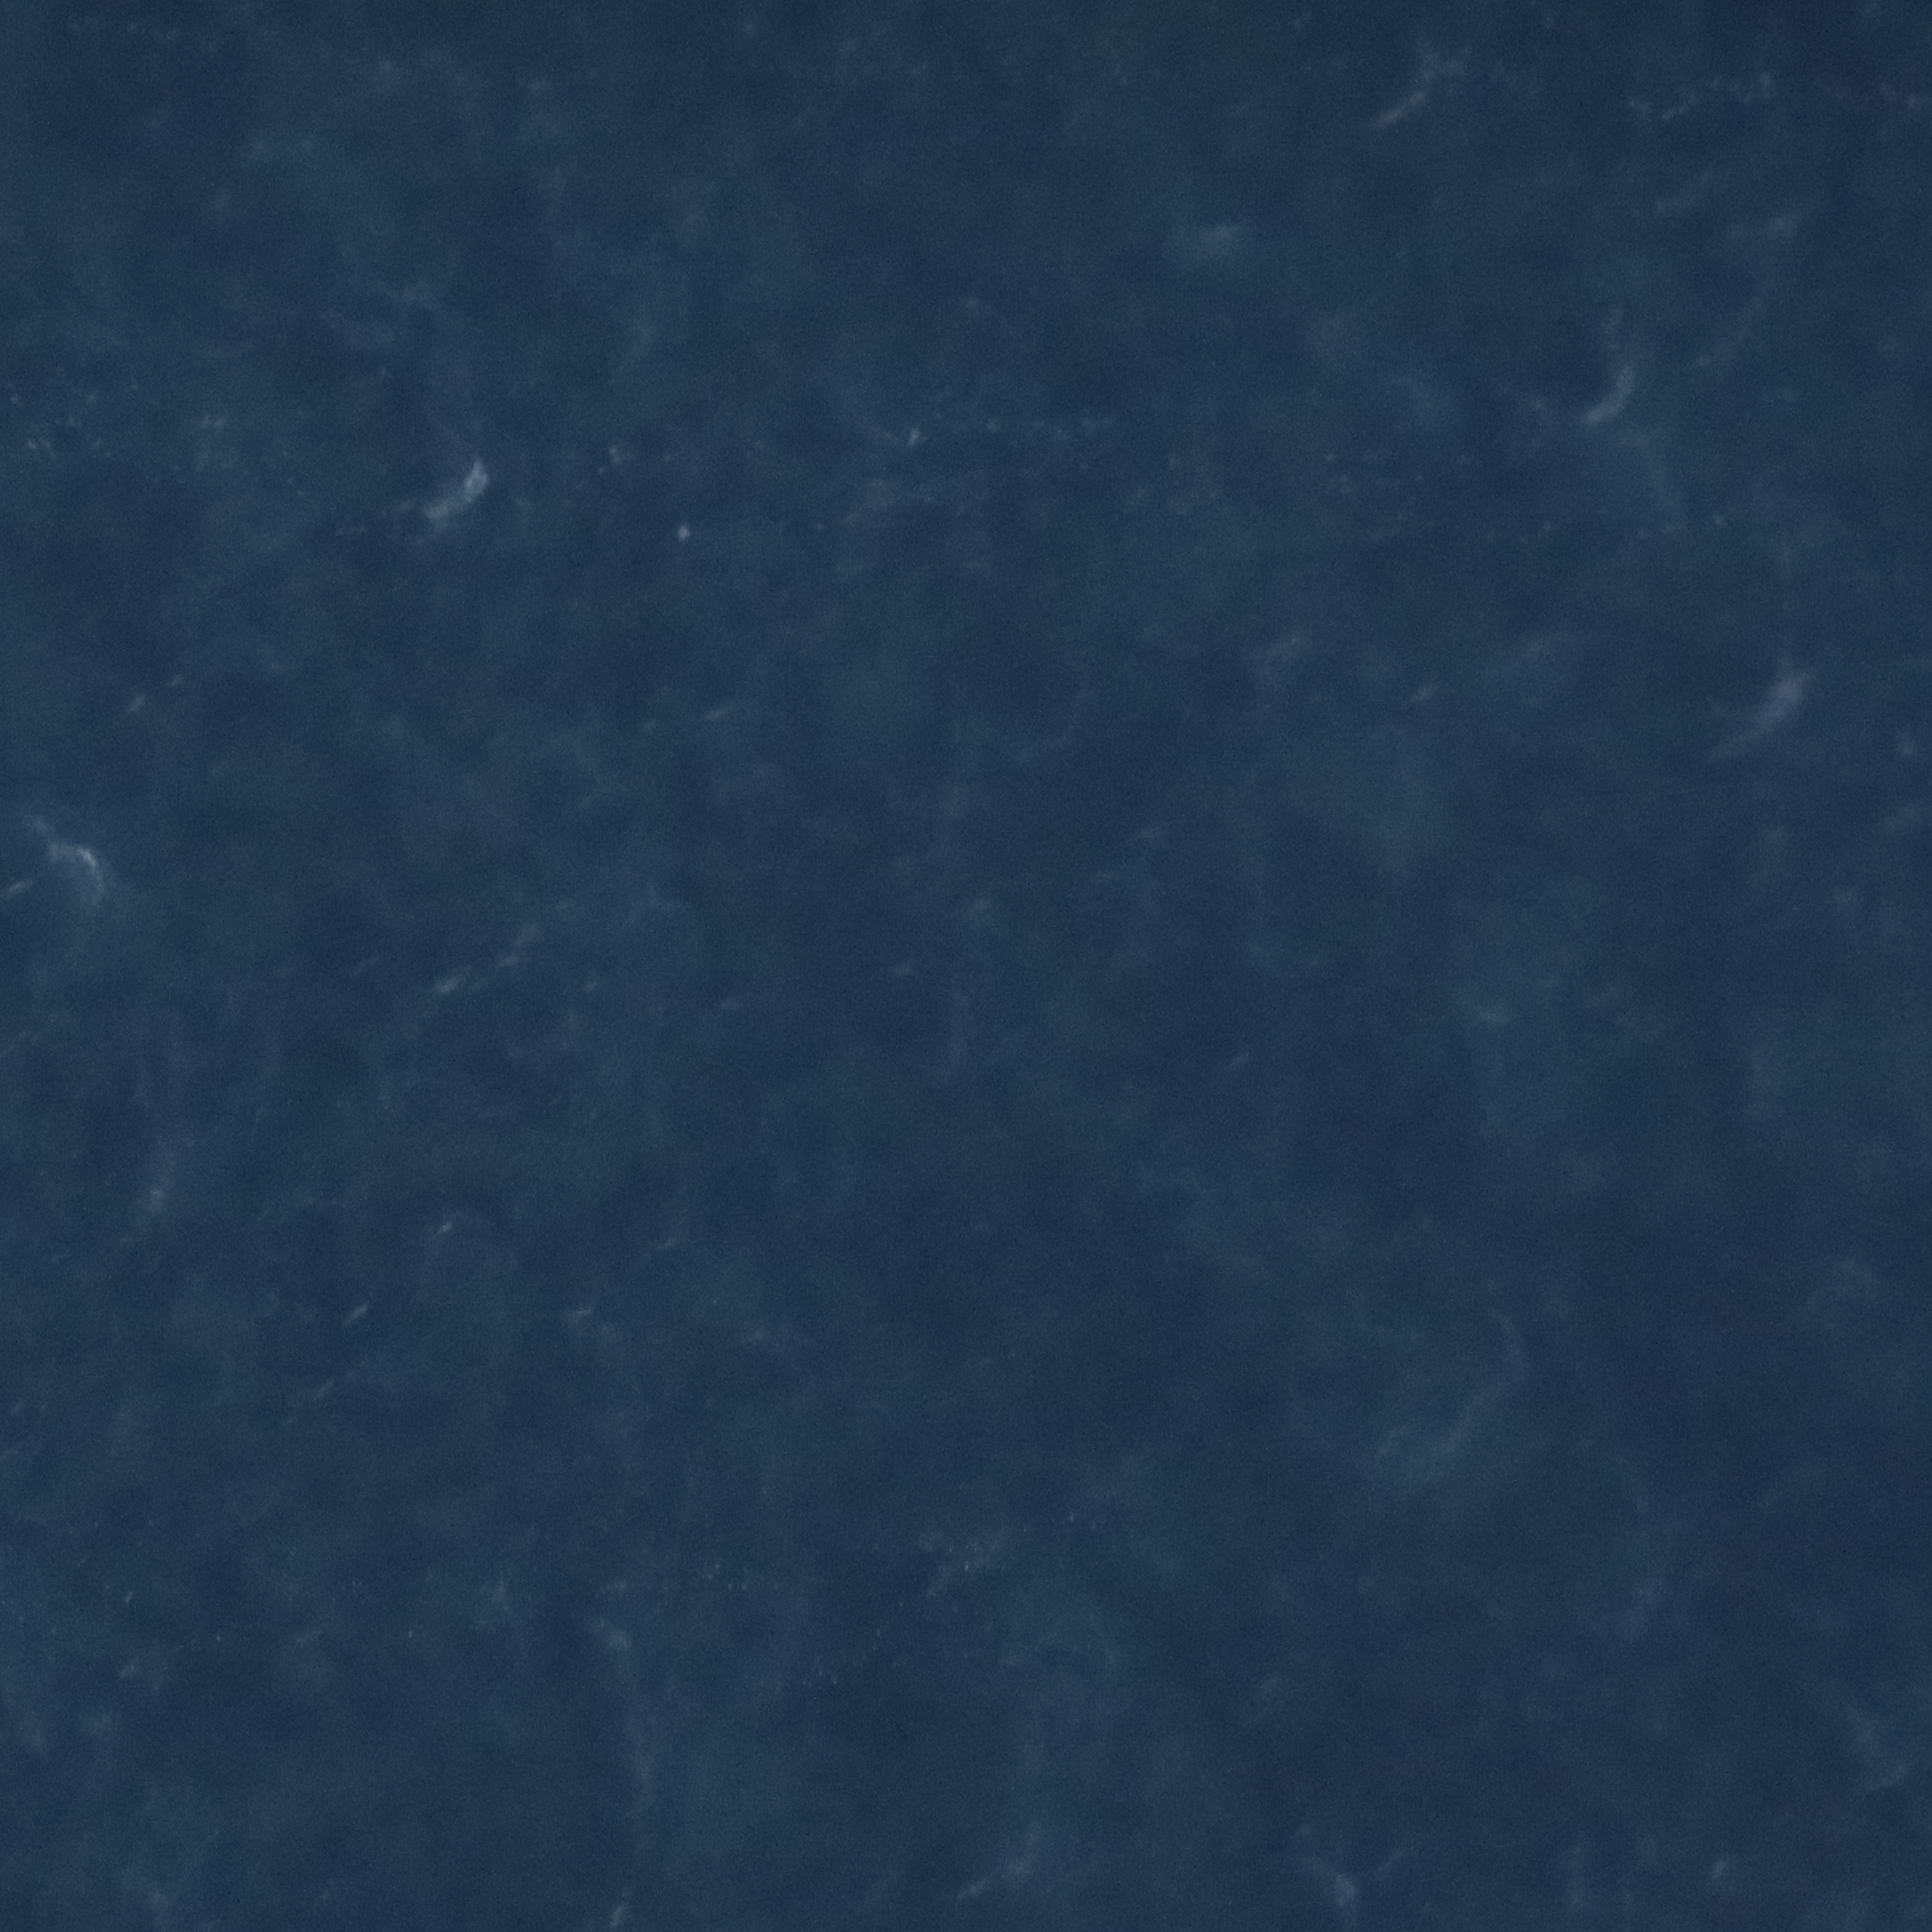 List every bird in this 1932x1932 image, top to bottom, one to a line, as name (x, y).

None